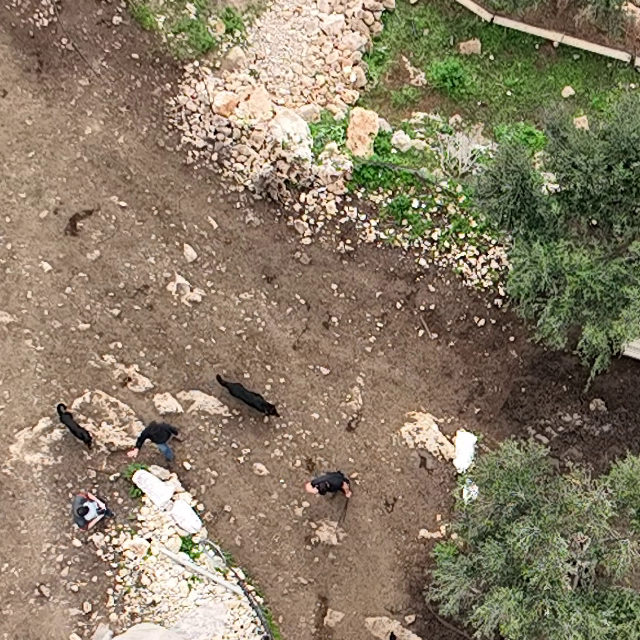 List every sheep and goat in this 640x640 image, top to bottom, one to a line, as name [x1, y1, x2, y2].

goat [452, 429, 475, 476]
goat [384, 632, 397, 639]